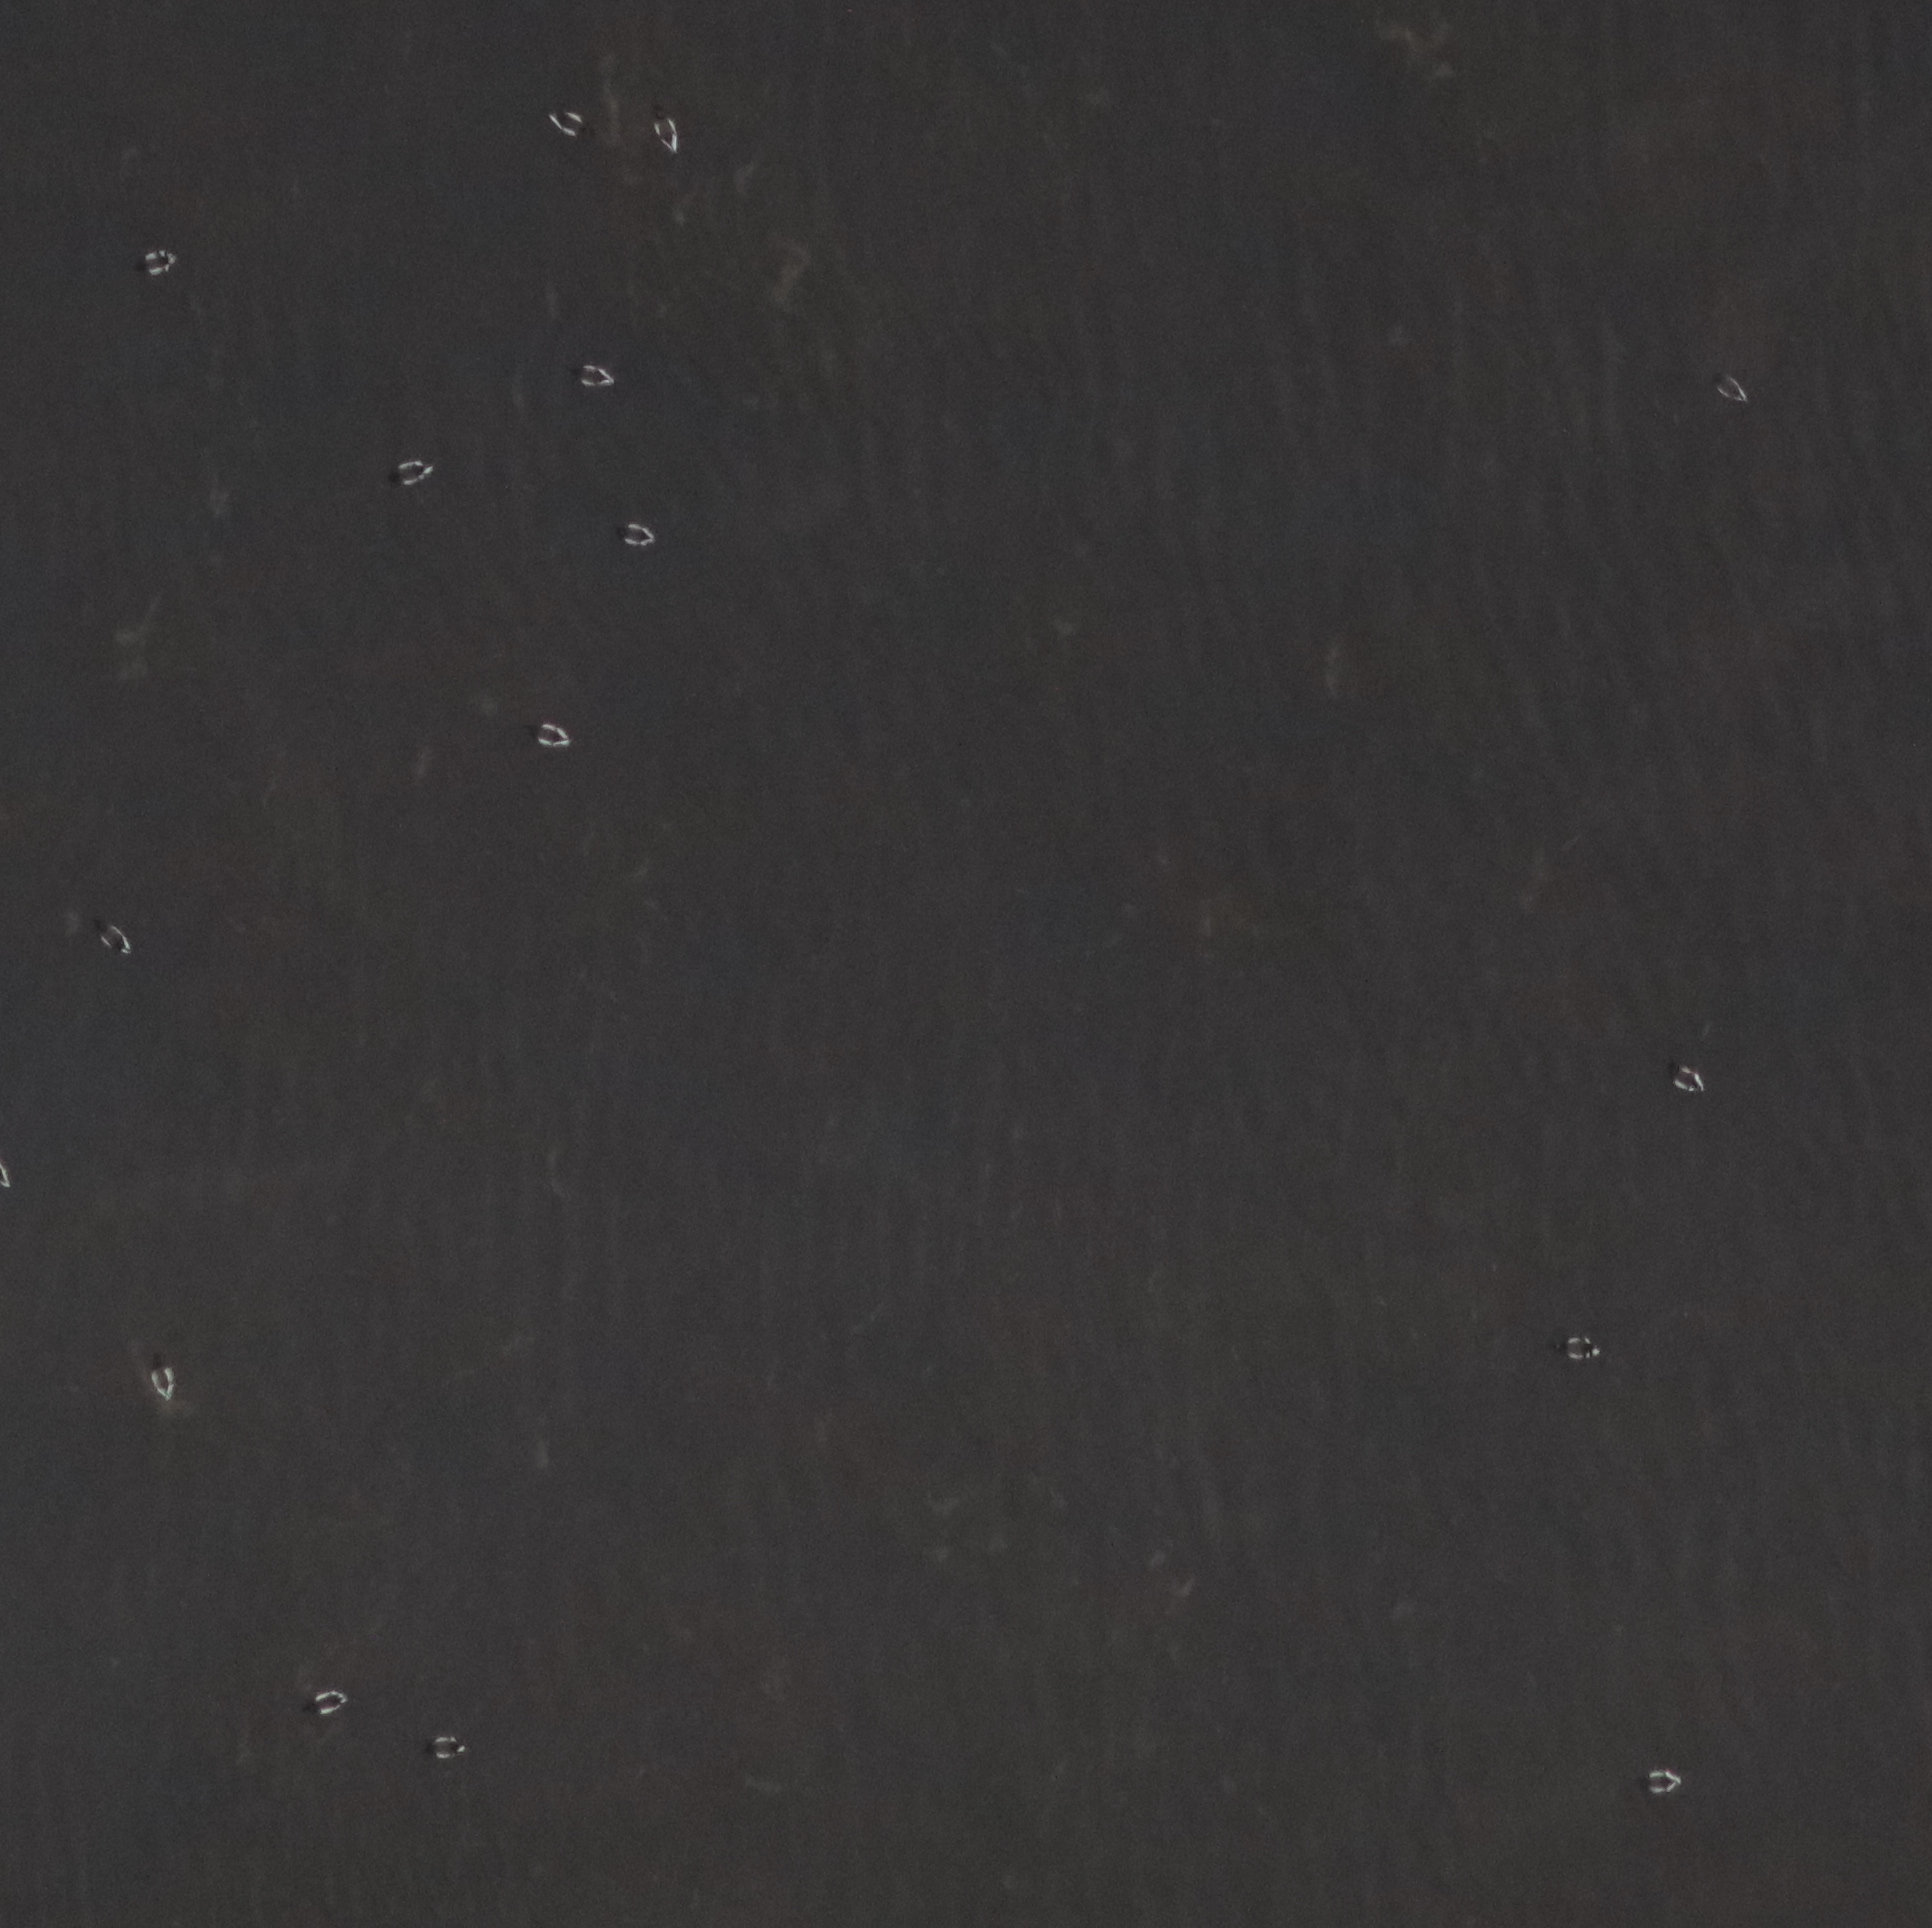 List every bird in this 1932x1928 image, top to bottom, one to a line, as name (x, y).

brant (569, 121)
brant (667, 132)
brant (155, 263)
brant (592, 375)
brant (1730, 386)
brant (410, 472)
brant (636, 534)
brant (550, 735)
brant (113, 938)
brant (1685, 1078)
brant (1578, 1349)
brant (160, 1374)
brant (328, 1702)
brant (444, 1747)
brant (1661, 1781)